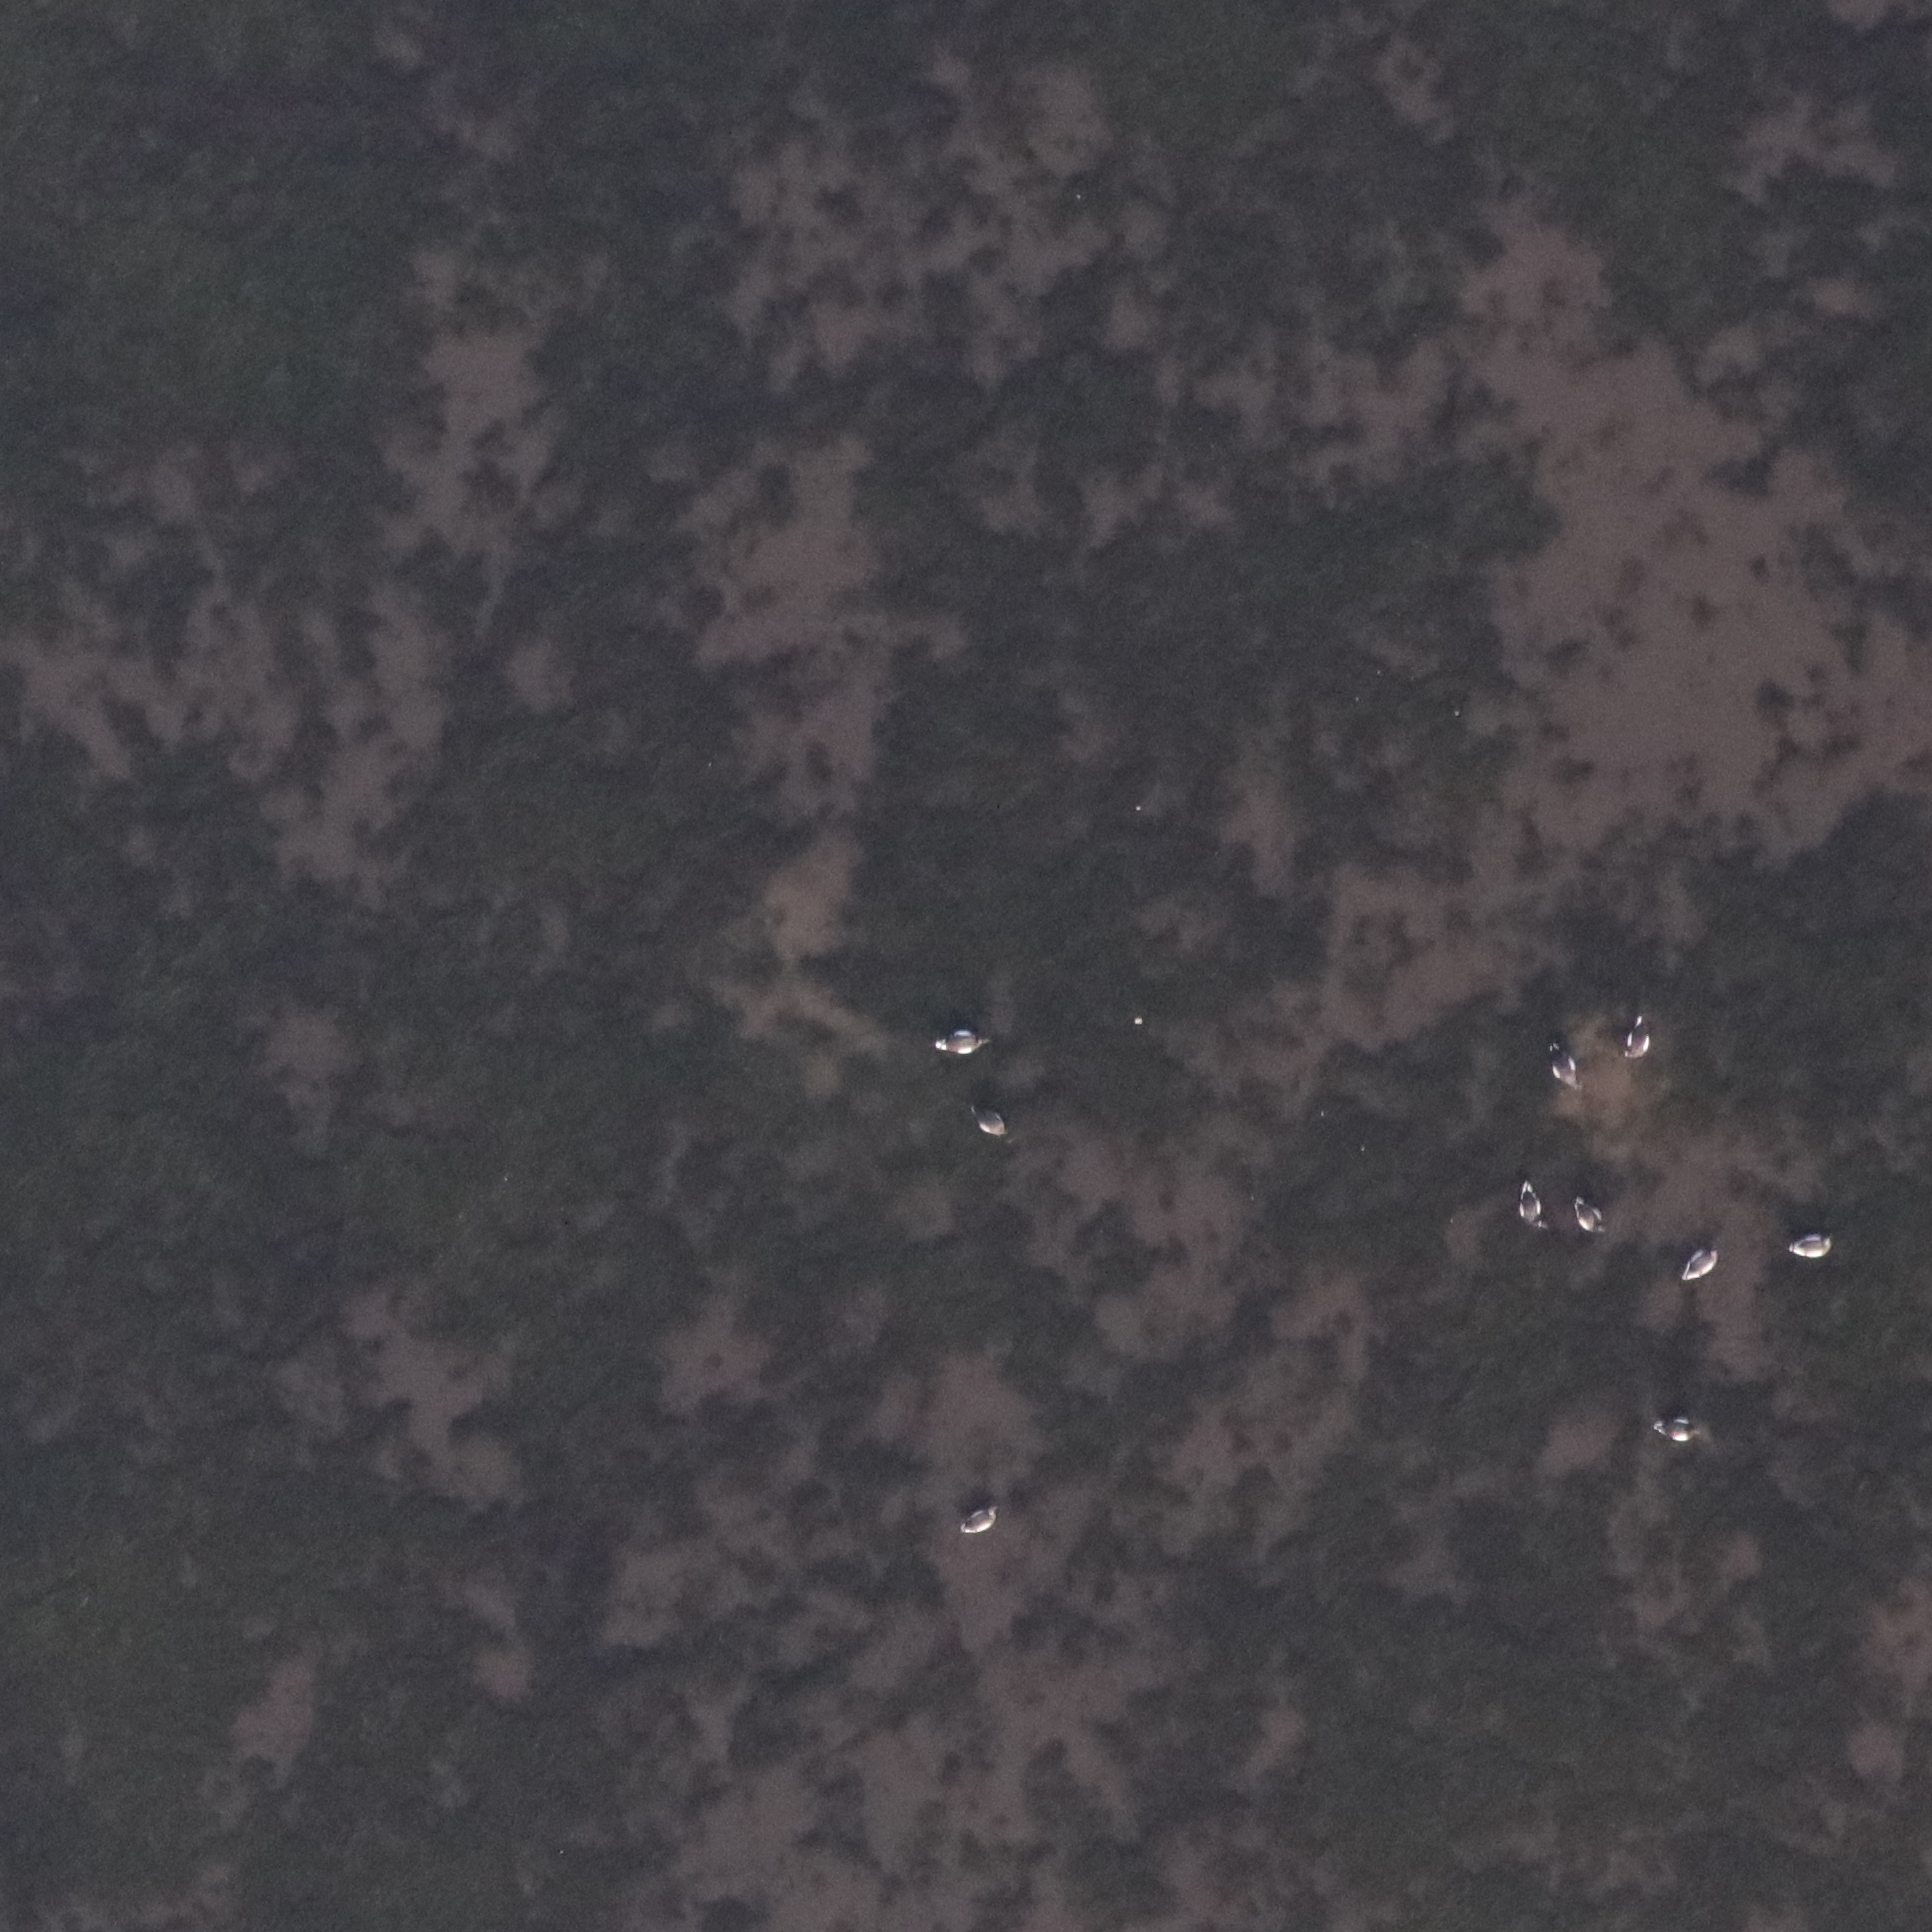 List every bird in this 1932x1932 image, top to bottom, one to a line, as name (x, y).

brant (1638, 1039)
brant (963, 1044)
brant (1563, 1068)
brant (991, 1122)
brant (1529, 1207)
brant (1587, 1216)
brant (1813, 1245)
brant (1700, 1263)
brant (1678, 1428)
brant (981, 1518)